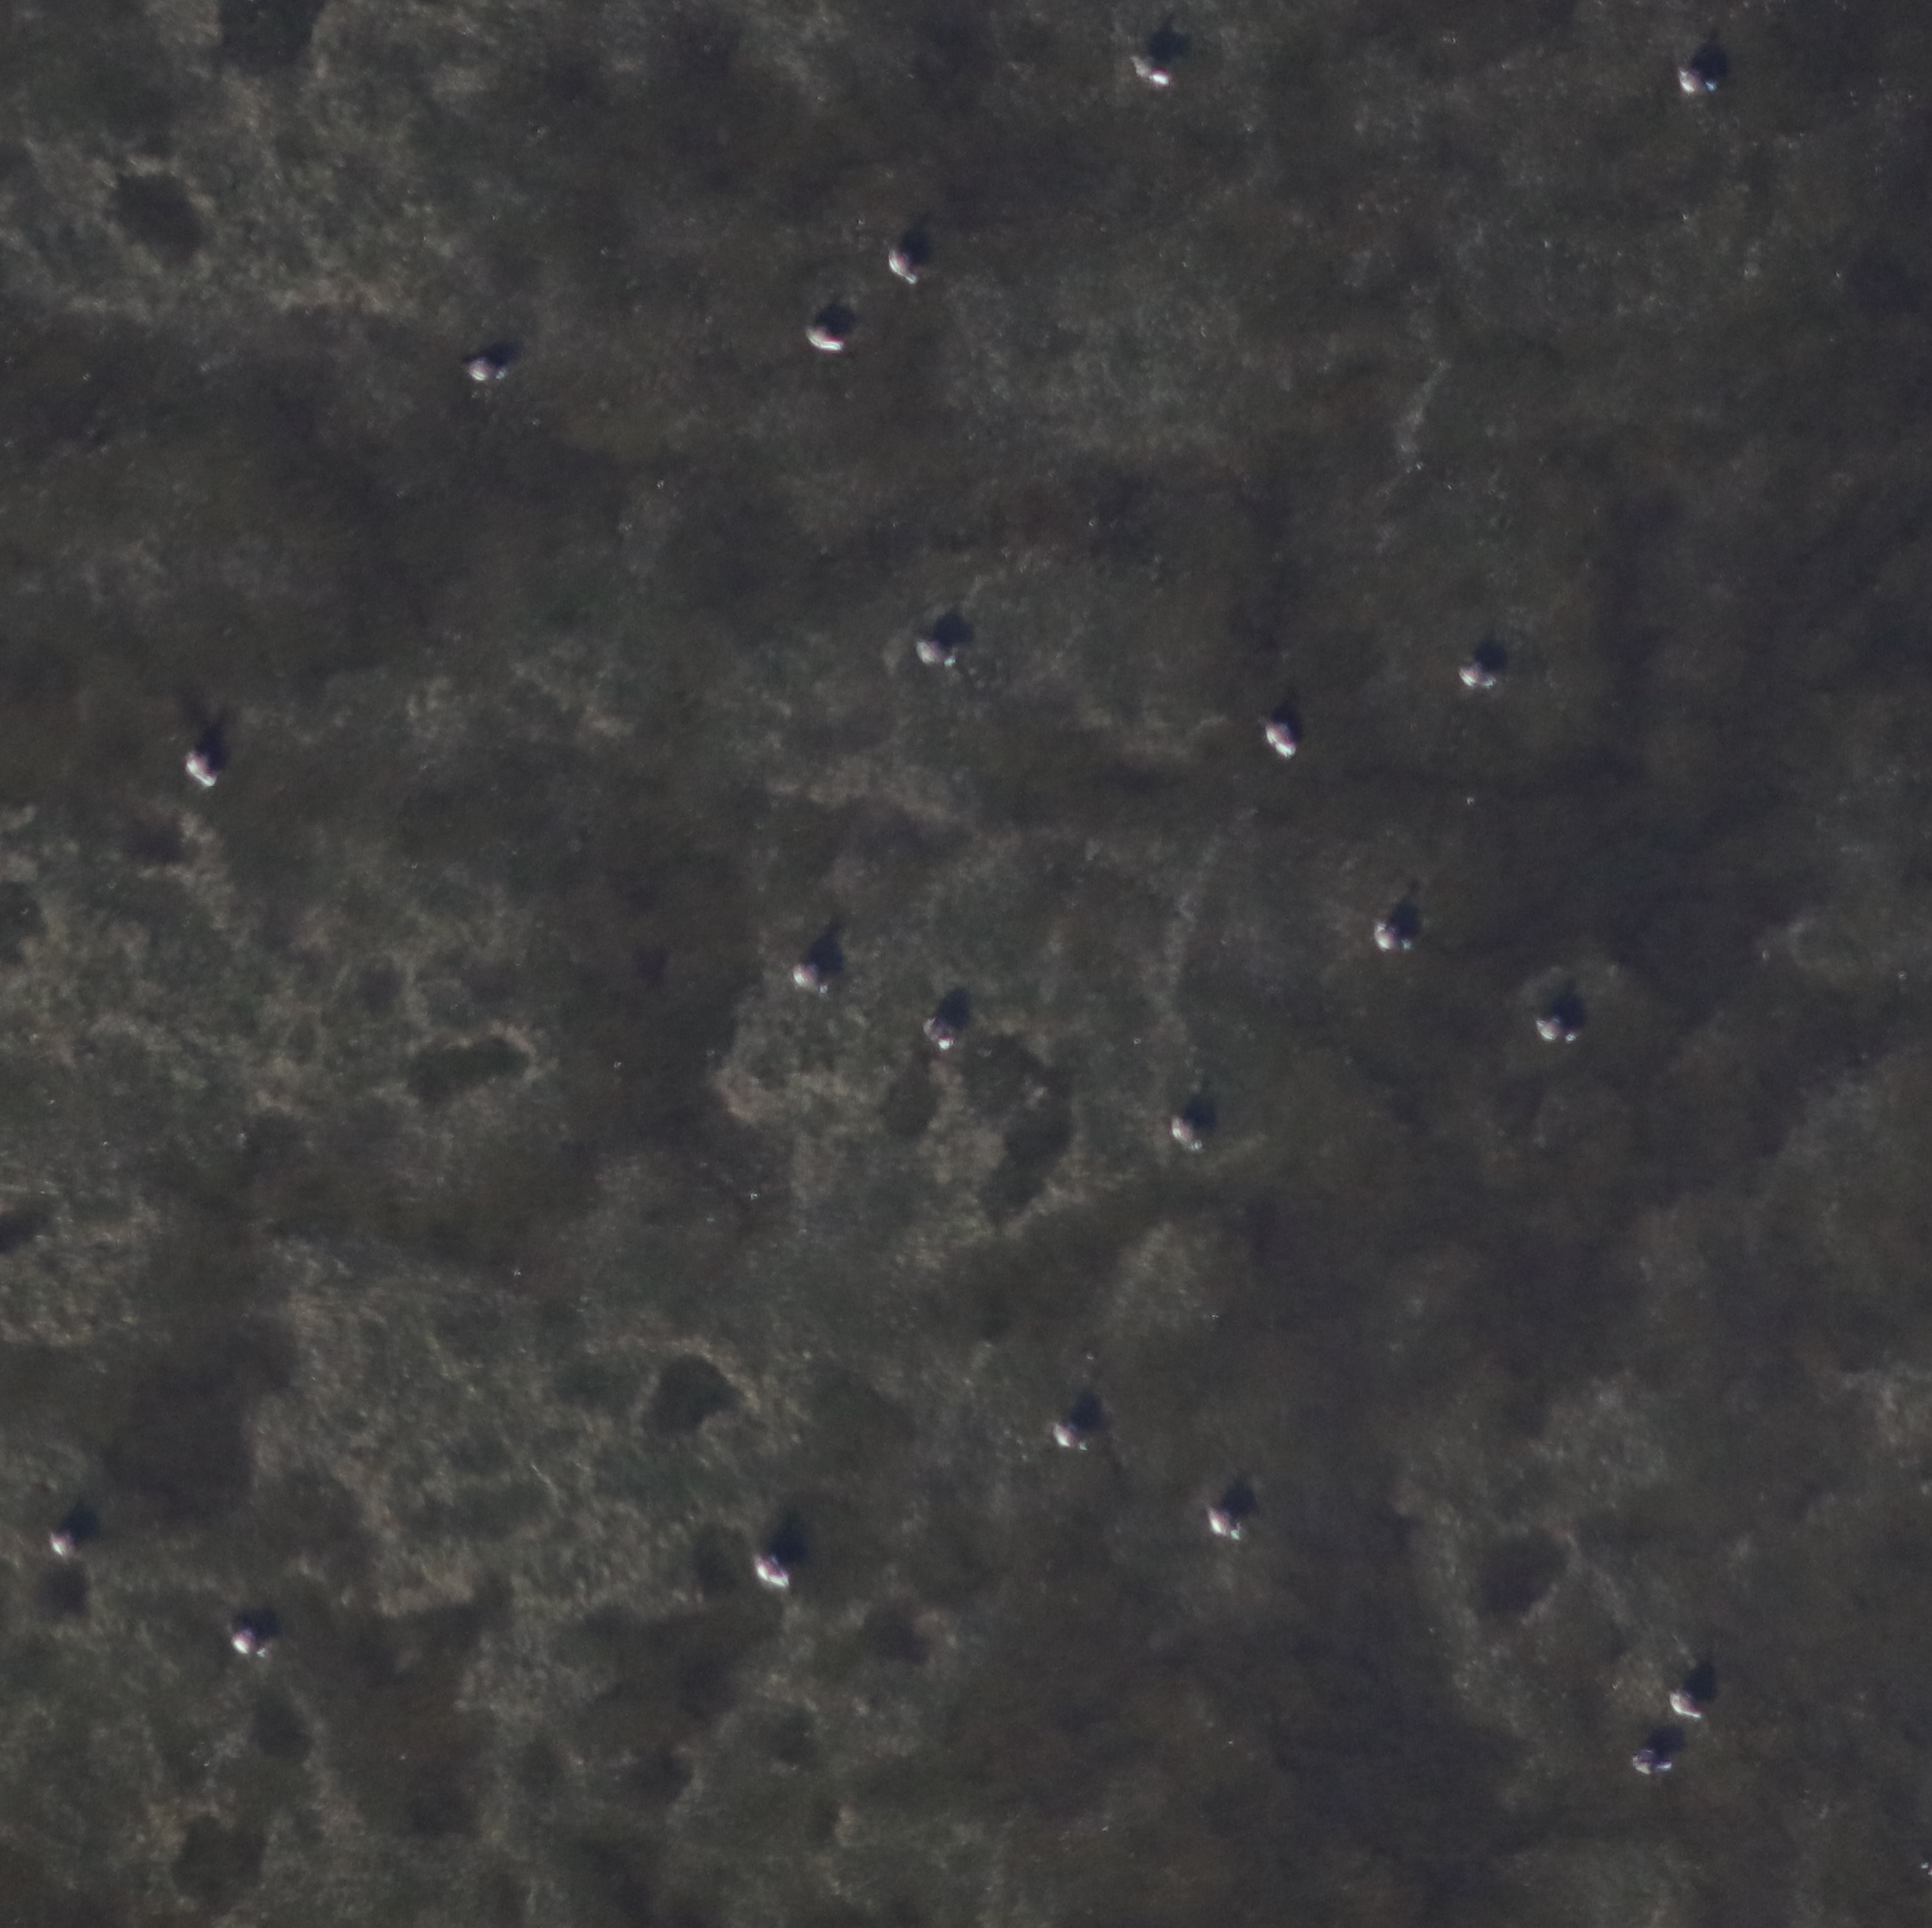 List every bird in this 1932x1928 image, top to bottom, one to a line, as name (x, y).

brant (1148, 71)
brant (1698, 80)
brant (901, 266)
brant (826, 329)
brant (484, 369)
brant (932, 652)
brant (1480, 675)
brant (1282, 737)
brant (199, 767)
brant (1392, 936)
brant (808, 976)
brant (1556, 1027)
brant (939, 1031)
brant (1187, 1130)
brant (1069, 1435)
brant (1223, 1522)
brant (65, 1543)
brant (770, 1567)
brant (246, 1640)
brant (1686, 1704)
brant (1651, 1760)